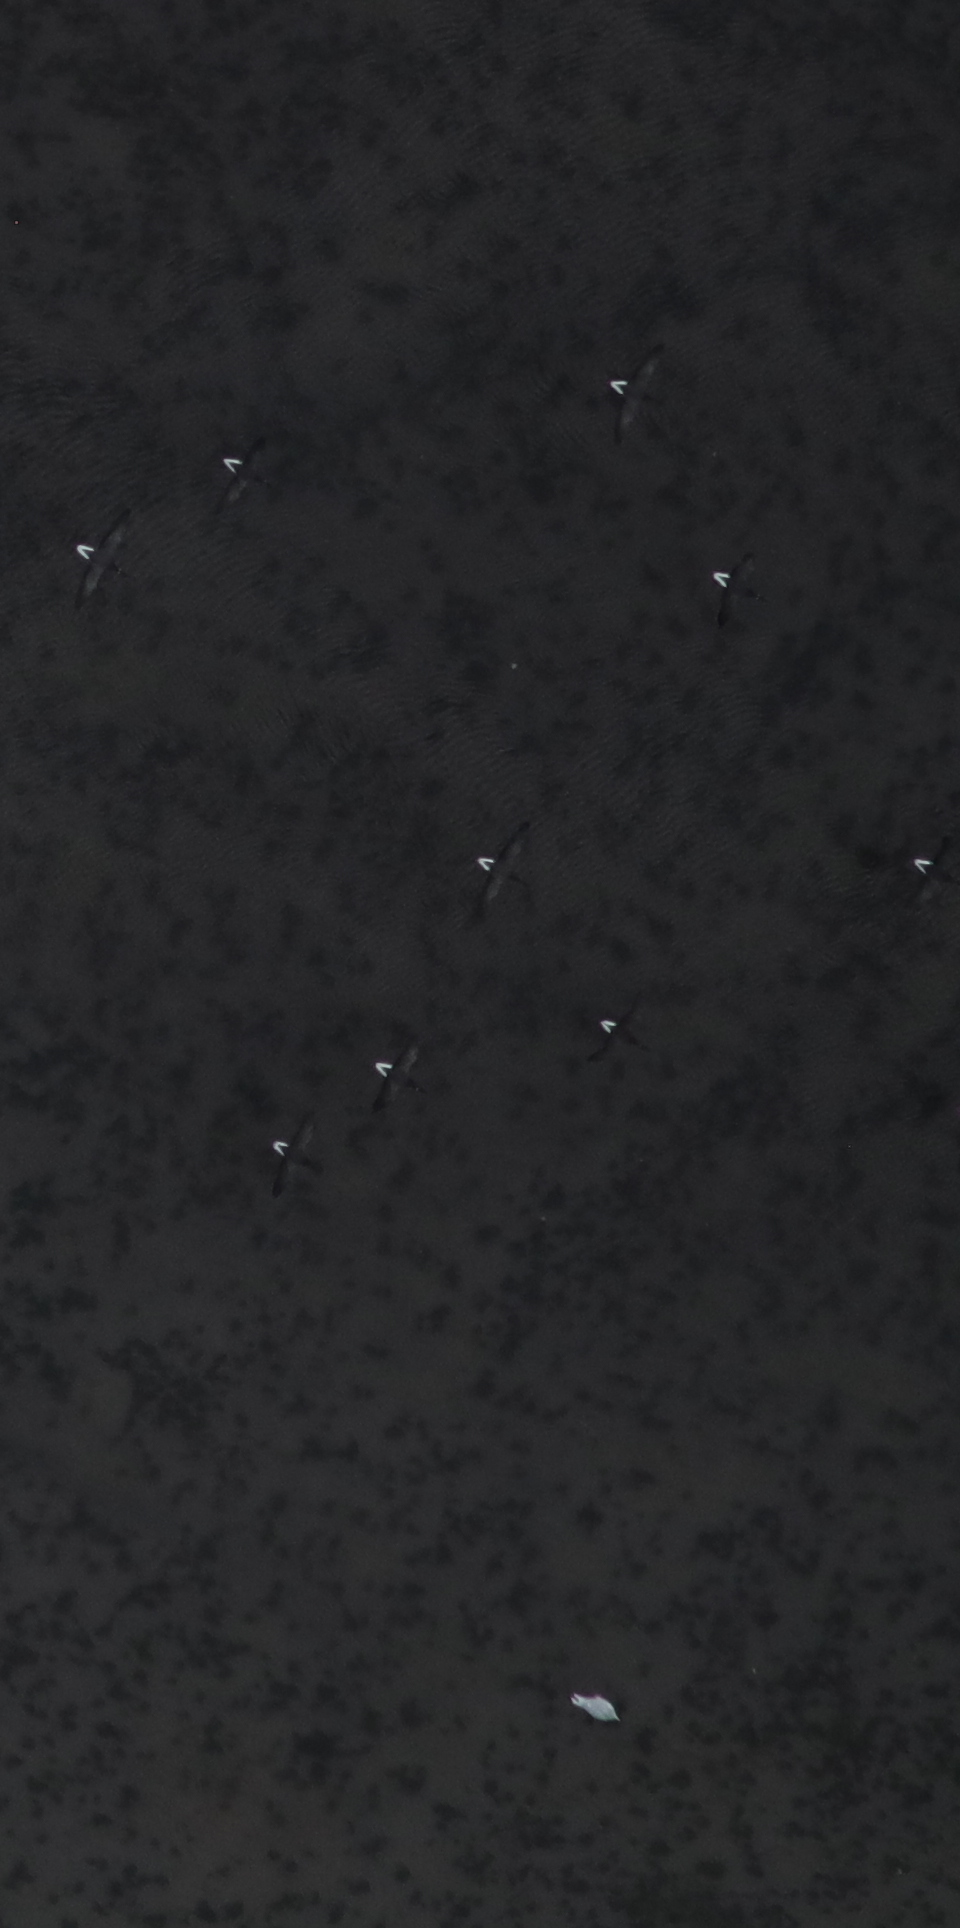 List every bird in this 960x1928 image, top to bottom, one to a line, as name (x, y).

brant (636, 384)
brant (238, 473)
brant (92, 560)
brant (734, 588)
brant (933, 868)
brant (495, 872)
brant (611, 1031)
brant (399, 1071)
brant (291, 1154)
gull (595, 1708)